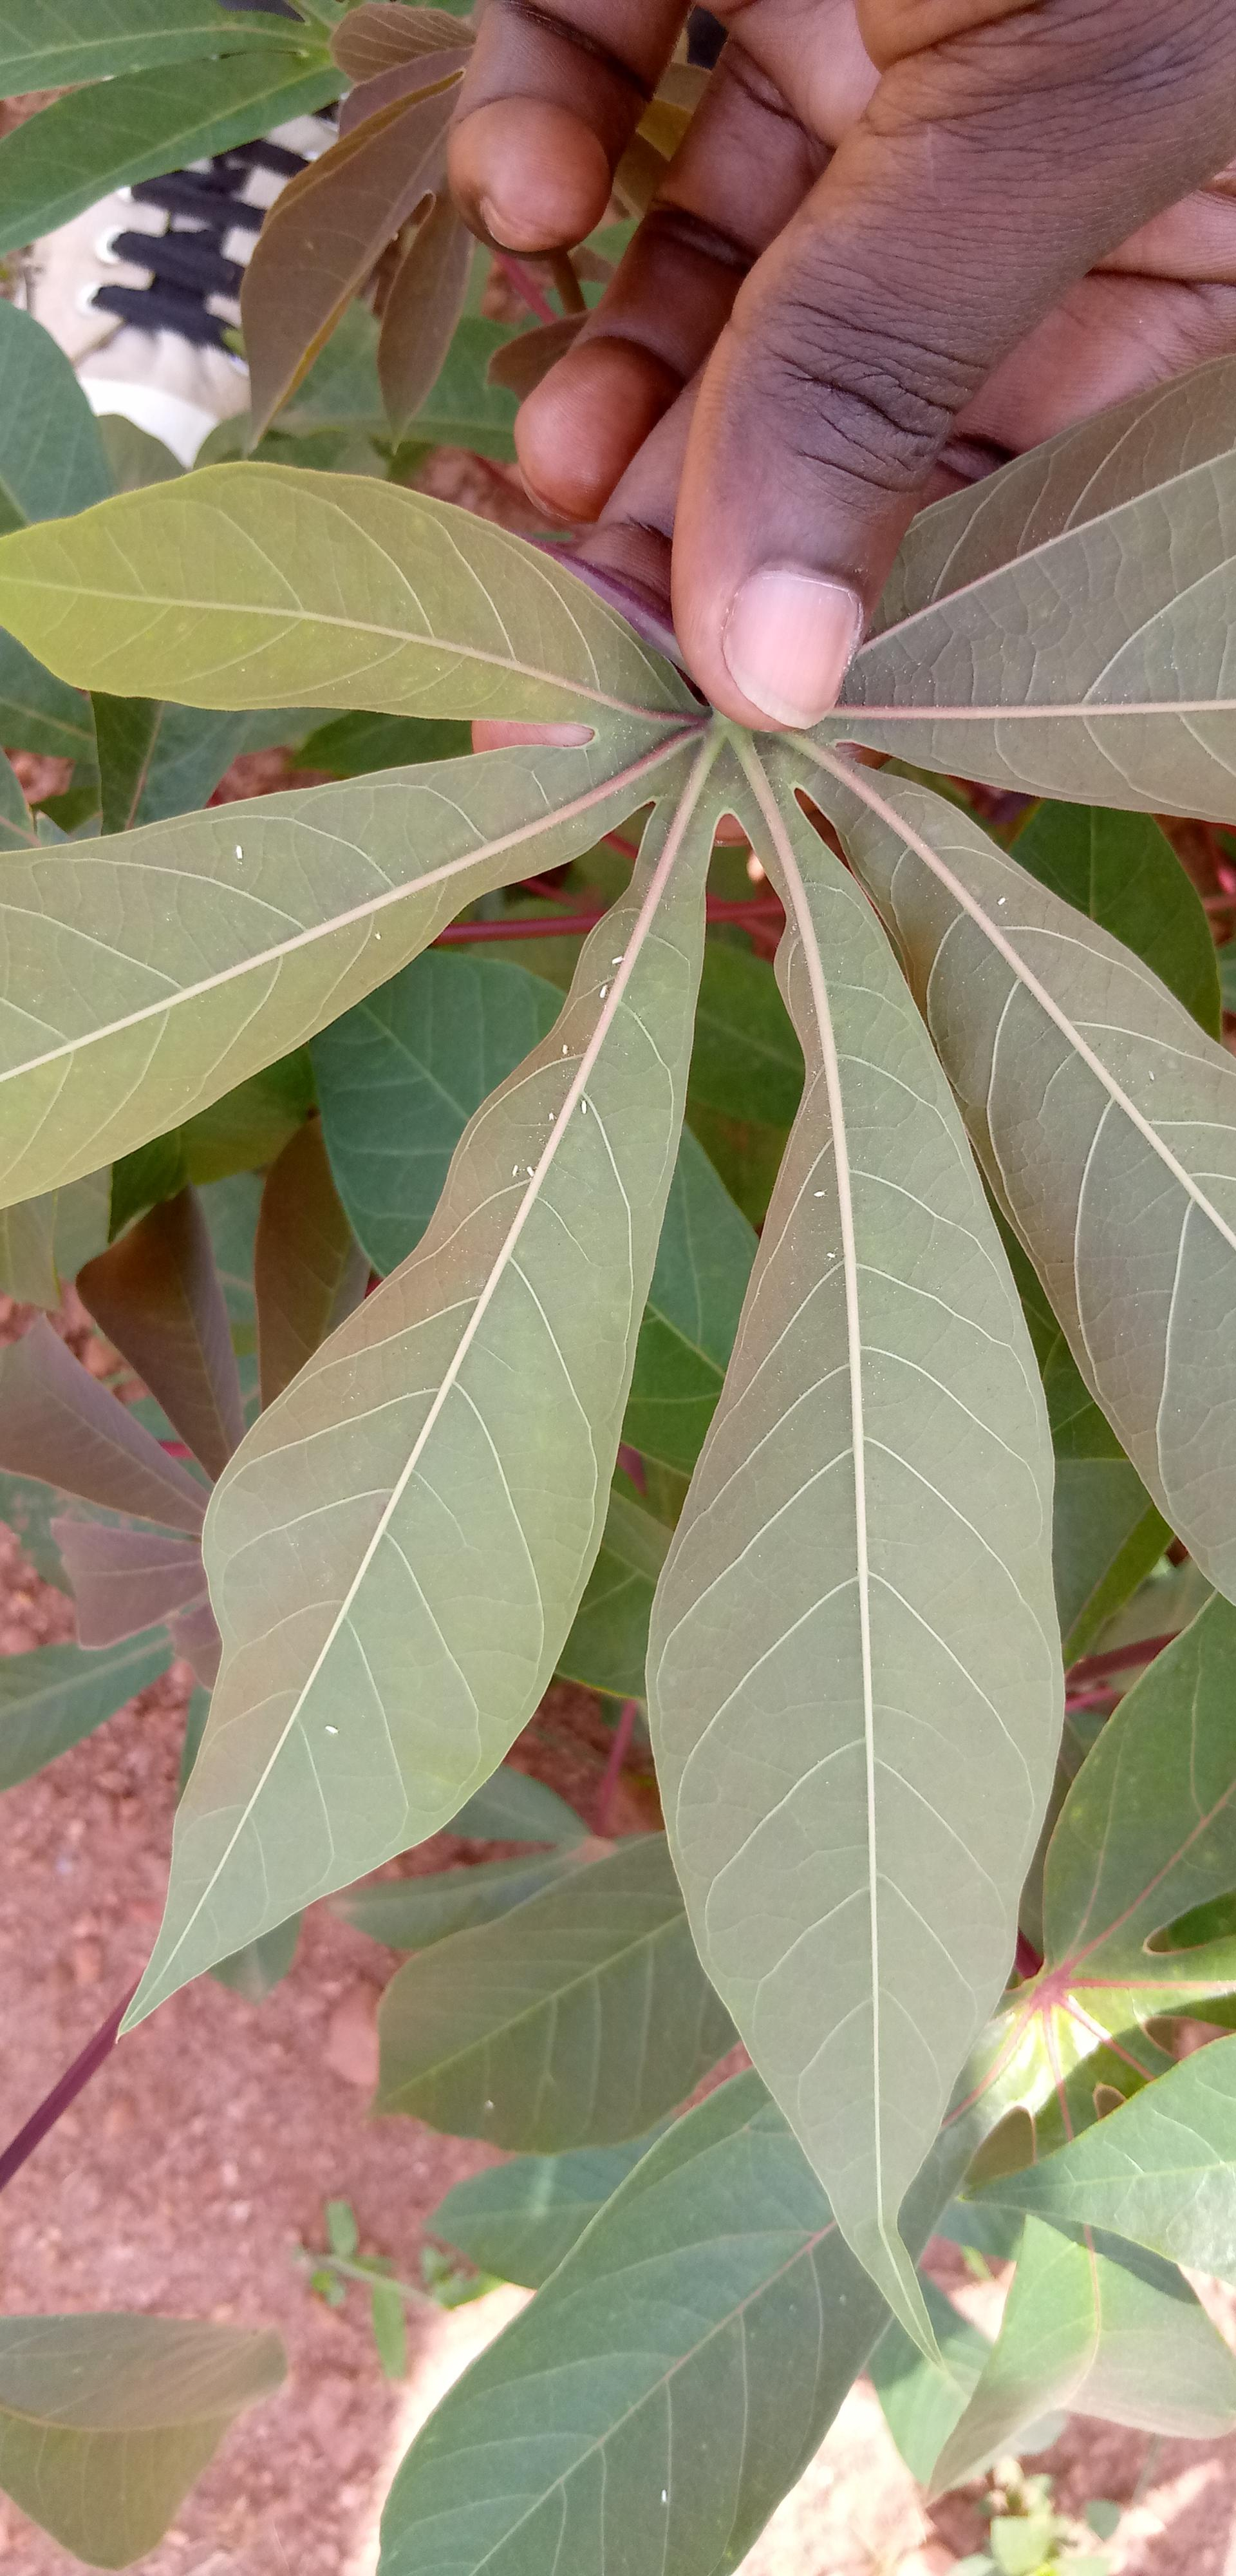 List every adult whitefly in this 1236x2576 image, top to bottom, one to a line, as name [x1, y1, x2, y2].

whitefly [234, 843, 245, 860]
whitefly [996, 895, 1006, 908]
whitefly [611, 954, 624, 965]
whitefly [598, 982, 607, 1000]
whitefly [561, 1043, 570, 1056]
whitefly [1147, 1068, 1156, 1082]
whitefly [580, 1098, 587, 1115]
whitefly [547, 1111, 556, 1121]
whitefly [511, 1164, 518, 1177]
whitefly [526, 1165, 535, 1179]
whitefly [812, 1189, 827, 1198]
whitefly [825, 1250, 836, 1260]
whitefly [324, 1724, 339, 1736]